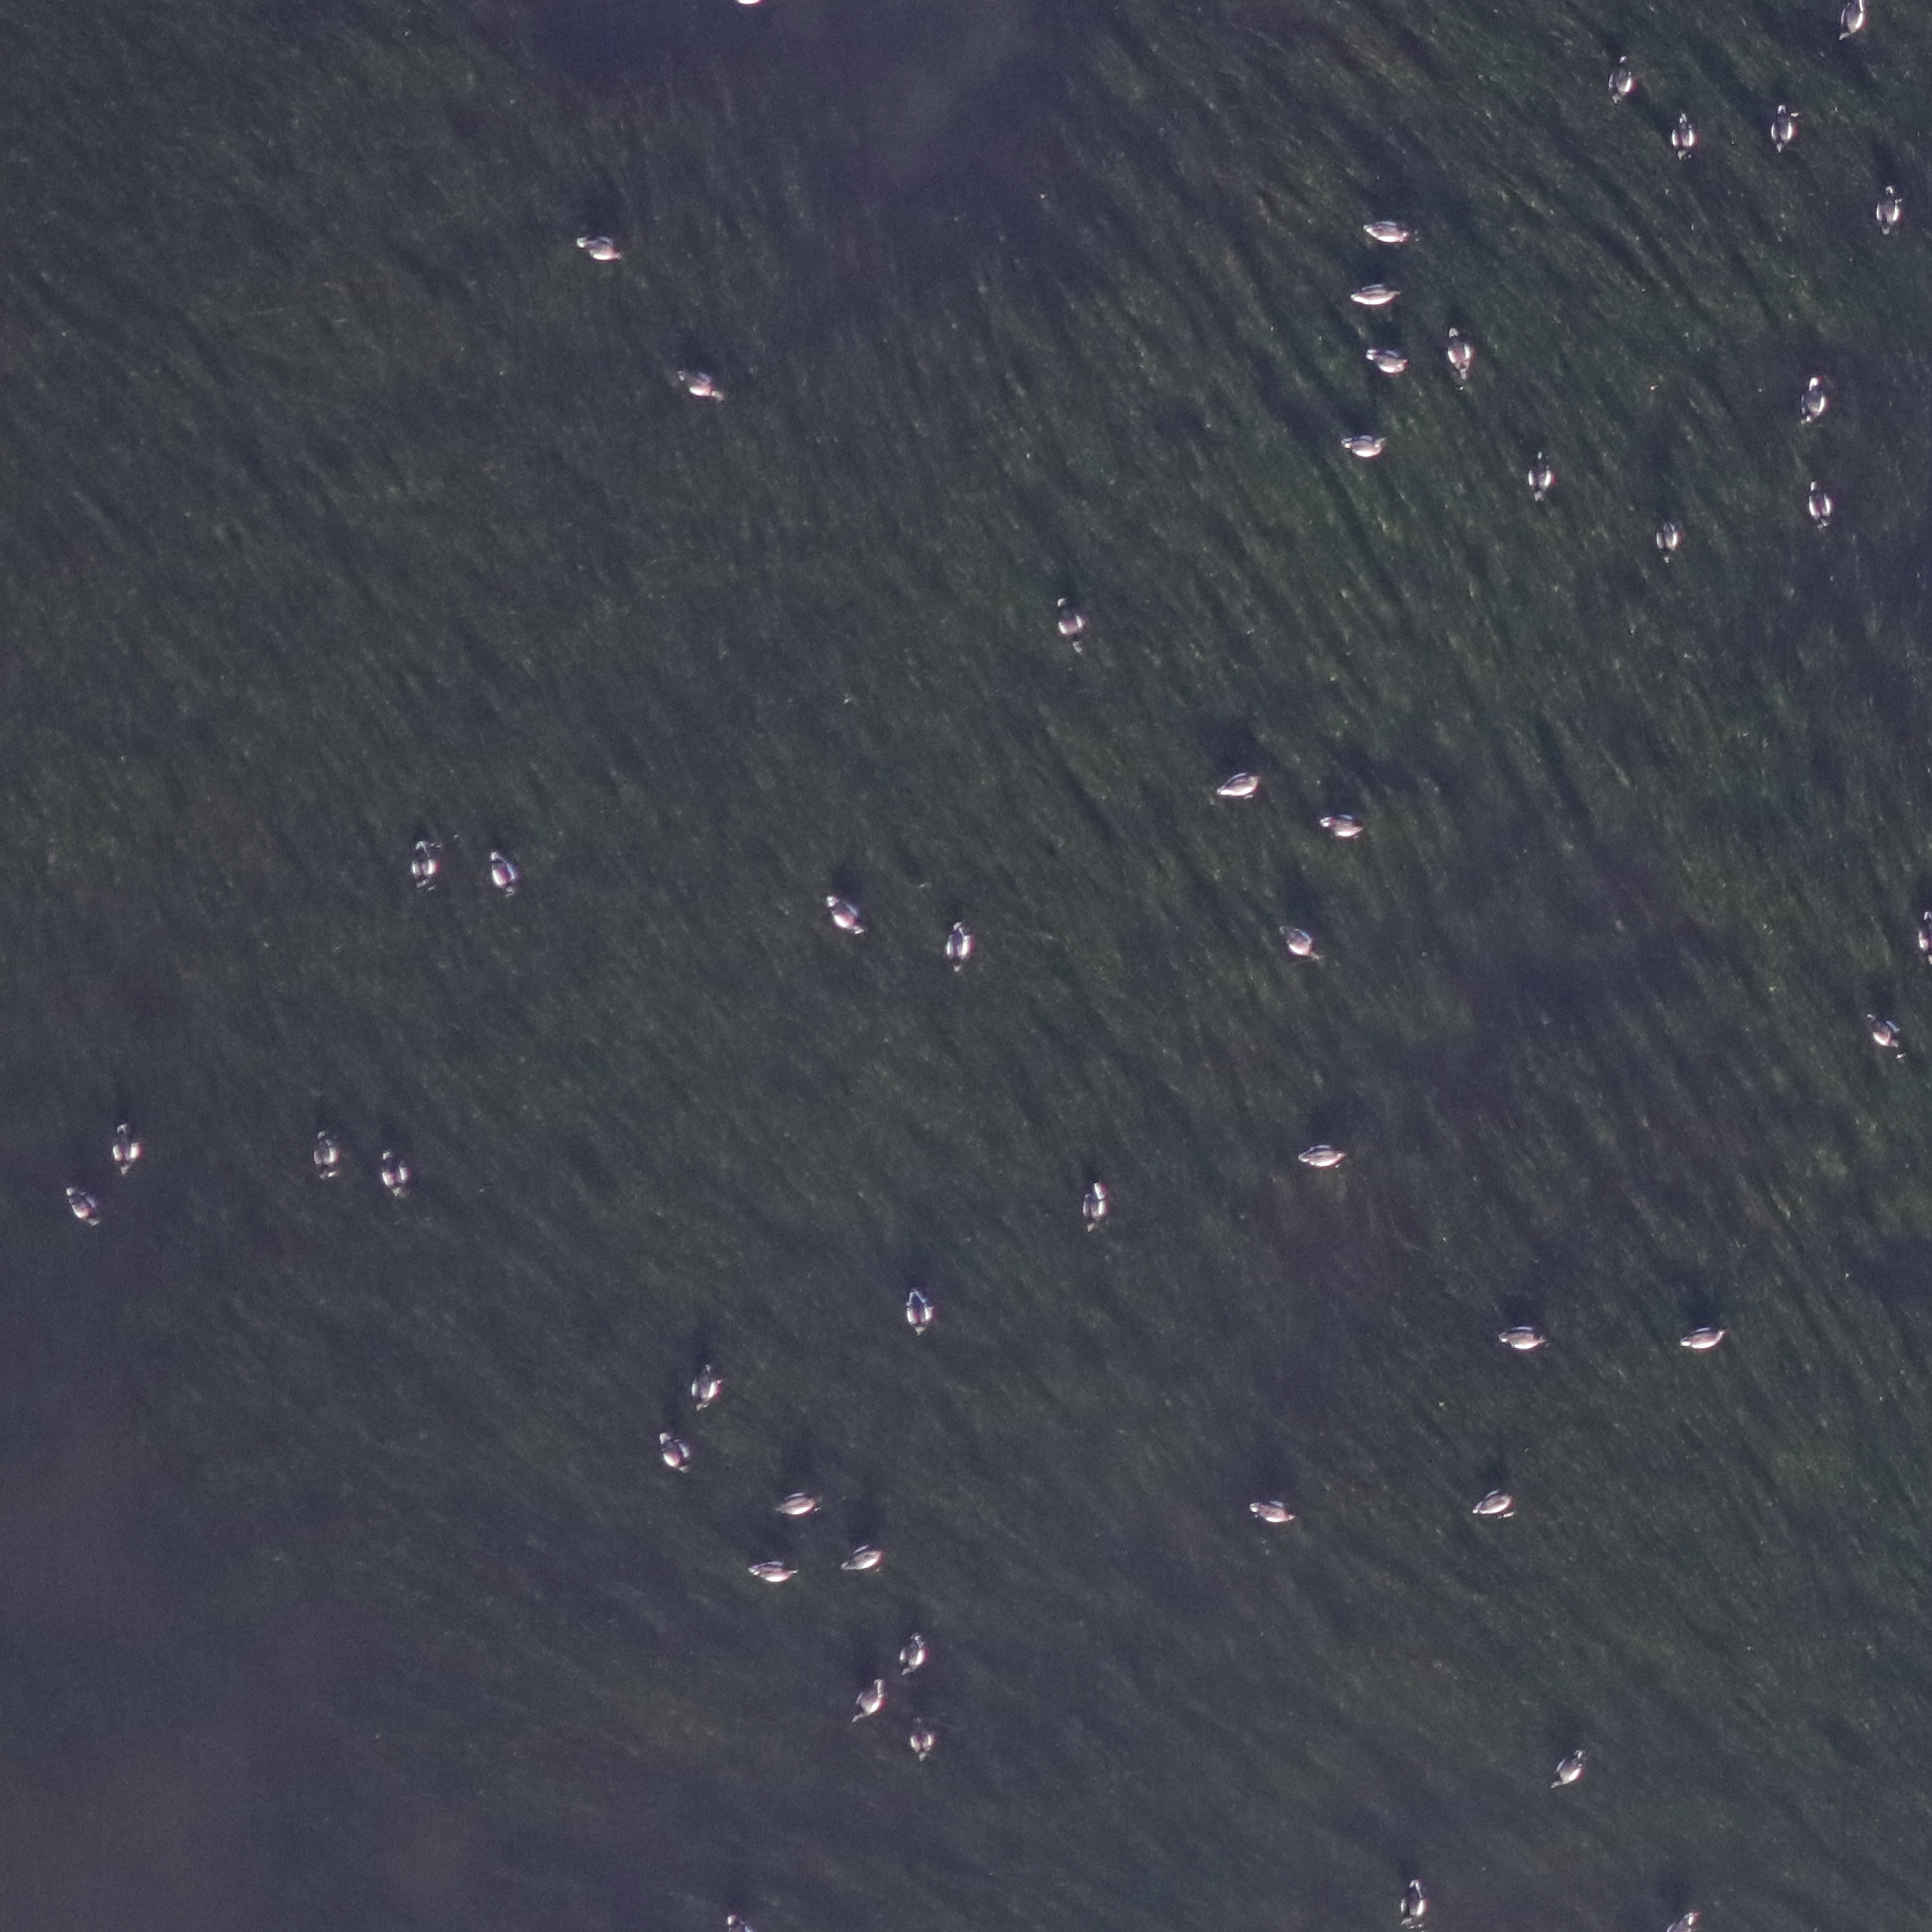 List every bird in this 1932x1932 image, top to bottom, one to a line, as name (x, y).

brant (1853, 17)
brant (1621, 79)
brant (1784, 127)
brant (1684, 136)
brant (1889, 211)
brant (1388, 231)
brant (601, 249)
brant (1376, 297)
brant (1459, 352)
brant (1388, 361)
brant (699, 382)
brant (1813, 400)
brant (1366, 446)
brant (1539, 477)
brant (1820, 506)
brant (1667, 537)
brant (1072, 624)
brant (1235, 783)
brant (1345, 826)
brant (425, 864)
brant (502, 872)
brant (846, 915)
brant (1931, 937)
brant (1299, 943)
brant (959, 946)
brant (1884, 1034)
brant (126, 1150)
brant (327, 1155)
brant (1325, 1156)
brant (393, 1173)
brant (81, 1203)
brant (1096, 1208)
brant (920, 1311)
brant (1523, 1337)
brant (1704, 1338)
brant (706, 1387)
brant (676, 1454)
brant (1493, 1502)
brant (798, 1503)
brant (1275, 1512)
brant (865, 1559)
brant (774, 1572)
brant (910, 1653)
brant (870, 1699)
brant (920, 1741)
brant (1569, 1769)
brant (1414, 1902)
brant (1679, 1931)